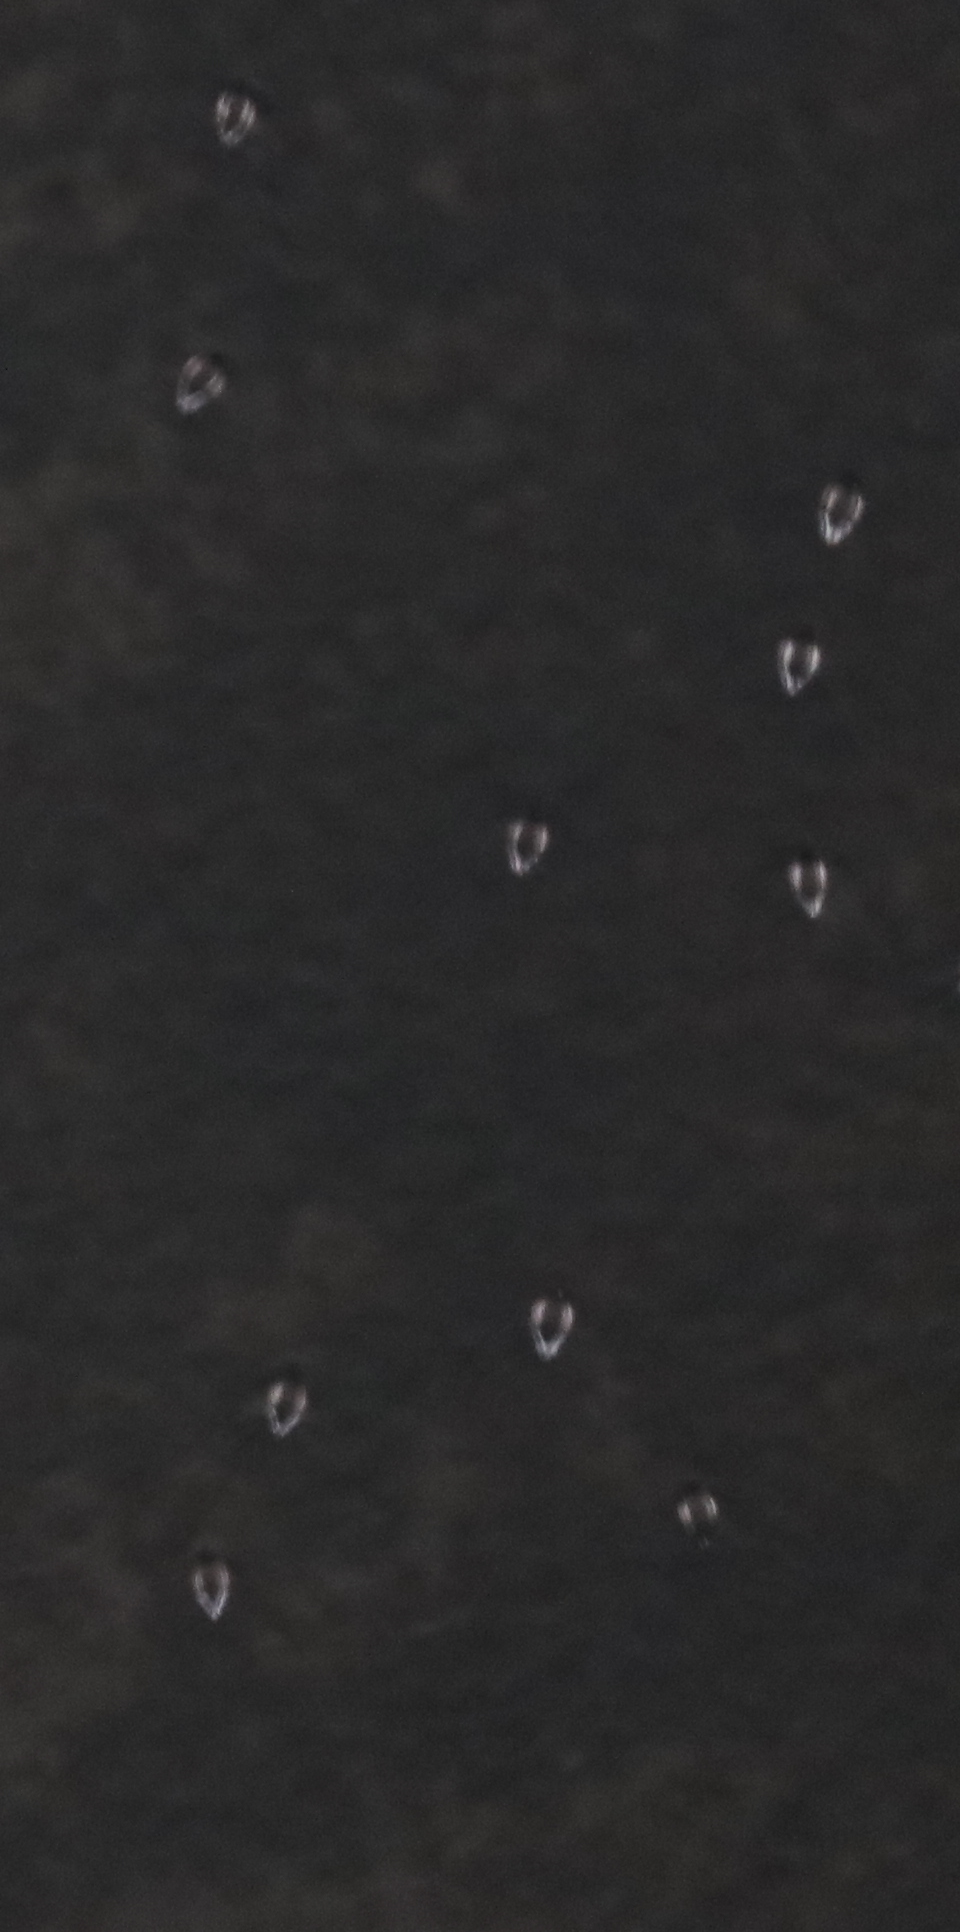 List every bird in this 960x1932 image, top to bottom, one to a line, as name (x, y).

brant (233, 117)
brant (198, 388)
brant (843, 509)
brant (799, 662)
brant (526, 840)
brant (809, 881)
brant (552, 1322)
brant (287, 1404)
brant (698, 1510)
brant (210, 1585)